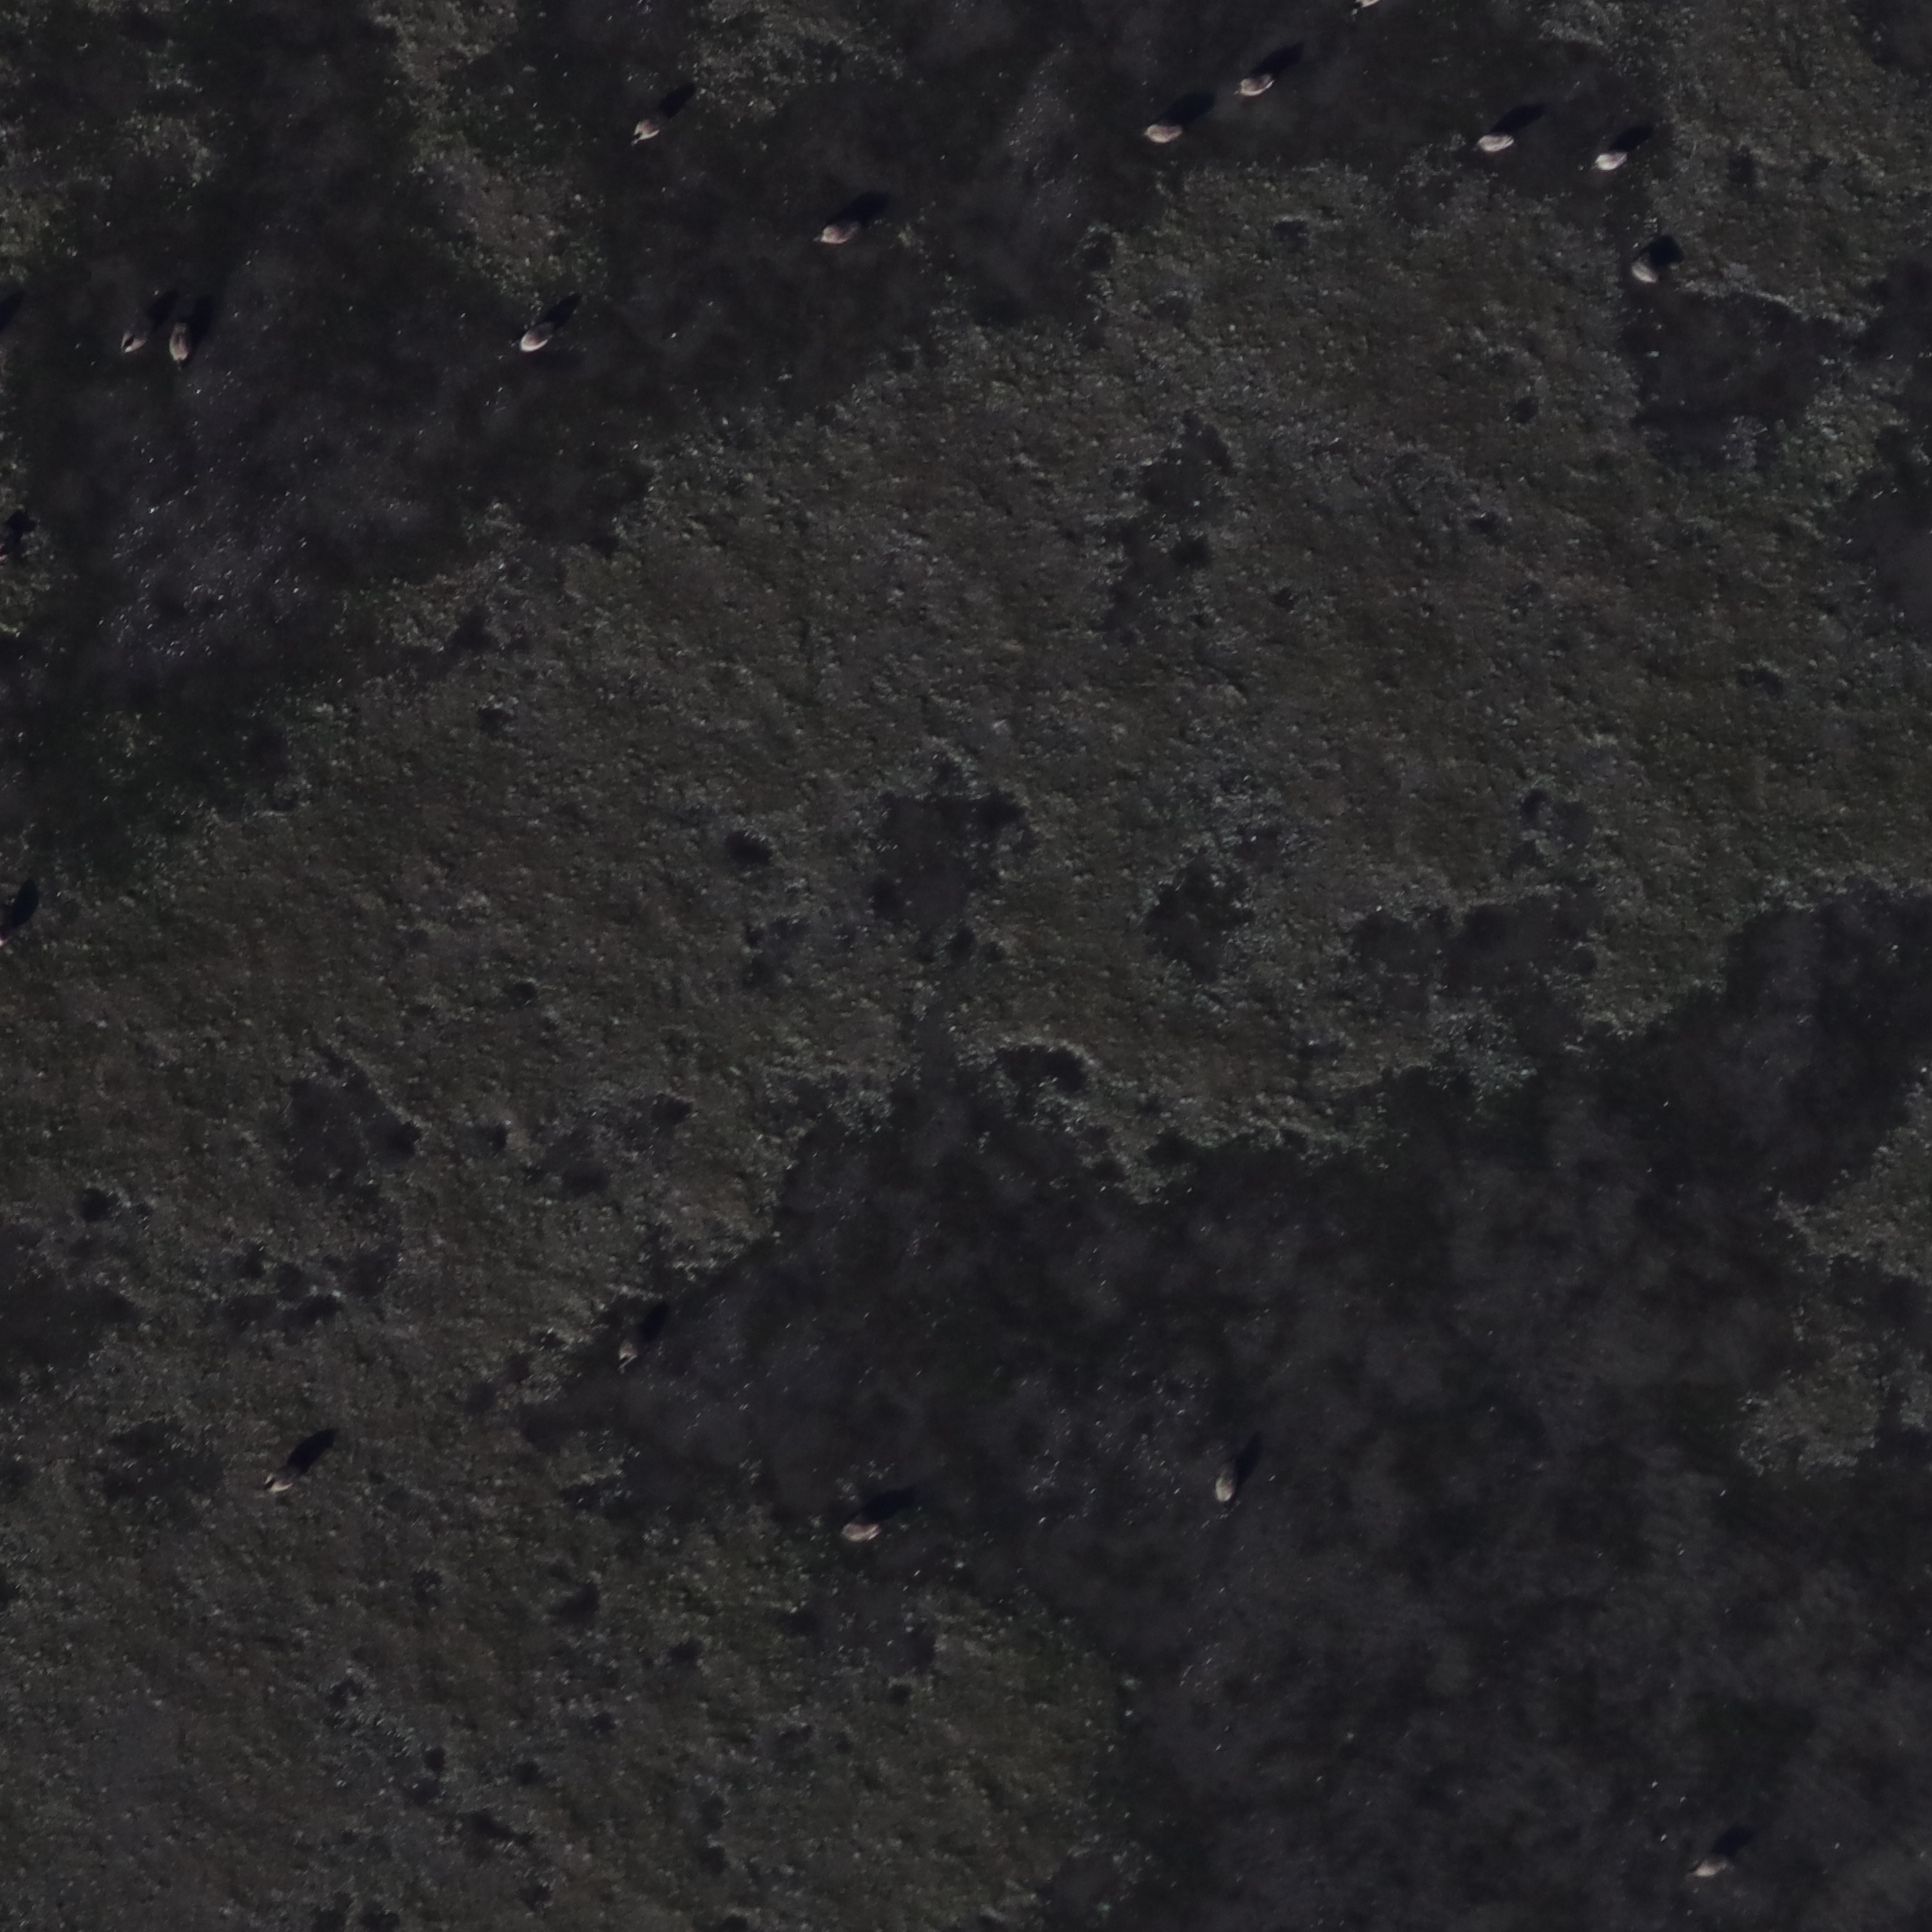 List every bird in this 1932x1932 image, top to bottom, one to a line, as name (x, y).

Canada goose (1257, 85)
Canada goose (648, 128)
Canada goose (1164, 131)
Canada goose (1504, 131)
Canada goose (1611, 160)
Canada goose (838, 234)
Canada goose (1648, 269)
Canada goose (129, 336)
Canada goose (538, 339)
Canada goose (179, 349)
Canada goose (632, 1347)
Canada goose (280, 1481)
Canada goose (1223, 1488)
Canada goose (861, 1523)
Canada goose (1710, 1866)